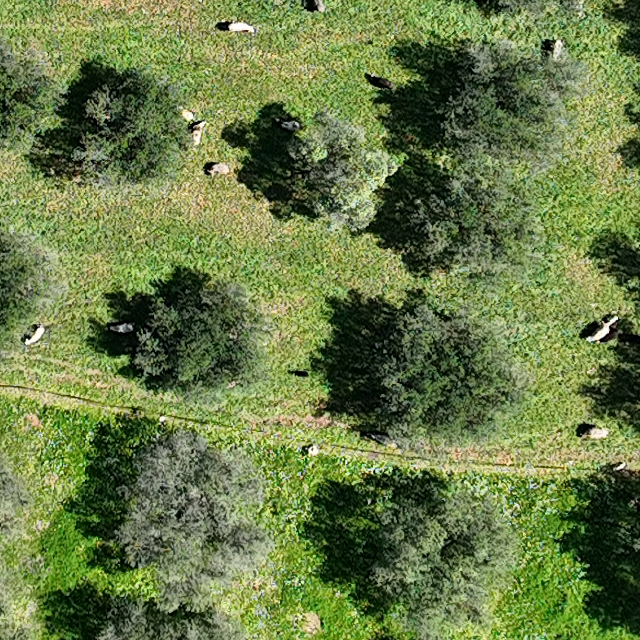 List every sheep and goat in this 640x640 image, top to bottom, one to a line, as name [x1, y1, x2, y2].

sheep [314, 0, 326, 13]
sheep [228, 22, 255, 33]
sheep [552, 39, 564, 62]
sheep [371, 74, 394, 90]
sheep [178, 104, 192, 123]
sheep [274, 117, 300, 131]
sheep [190, 120, 206, 148]
sheep [207, 162, 230, 178]
sheep [586, 315, 617, 342]
sheep [104, 323, 133, 333]
sheep [24, 327, 44, 347]
sheep [619, 332, 639, 346]
sheep [295, 369, 309, 377]
sheep [588, 427, 607, 441]
sheep [367, 433, 390, 445]